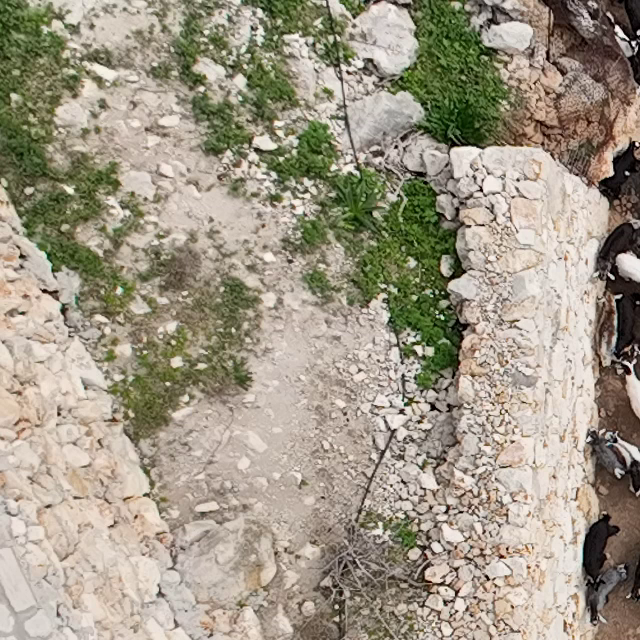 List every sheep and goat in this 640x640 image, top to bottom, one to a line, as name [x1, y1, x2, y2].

goat [624, 2, 639, 41]
goat [614, 23, 639, 90]
goat [613, 140, 639, 173]
goat [598, 171, 629, 195]
goat [592, 220, 639, 281]
goat [616, 254, 639, 306]
goat [592, 290, 621, 367]
goat [615, 290, 635, 359]
goat [622, 330, 639, 360]
goat [618, 361, 639, 433]
goat [584, 429, 624, 478]
goat [604, 430, 639, 495]
goat [582, 510, 620, 593]
goat [627, 524, 639, 600]
goat [587, 563, 626, 626]